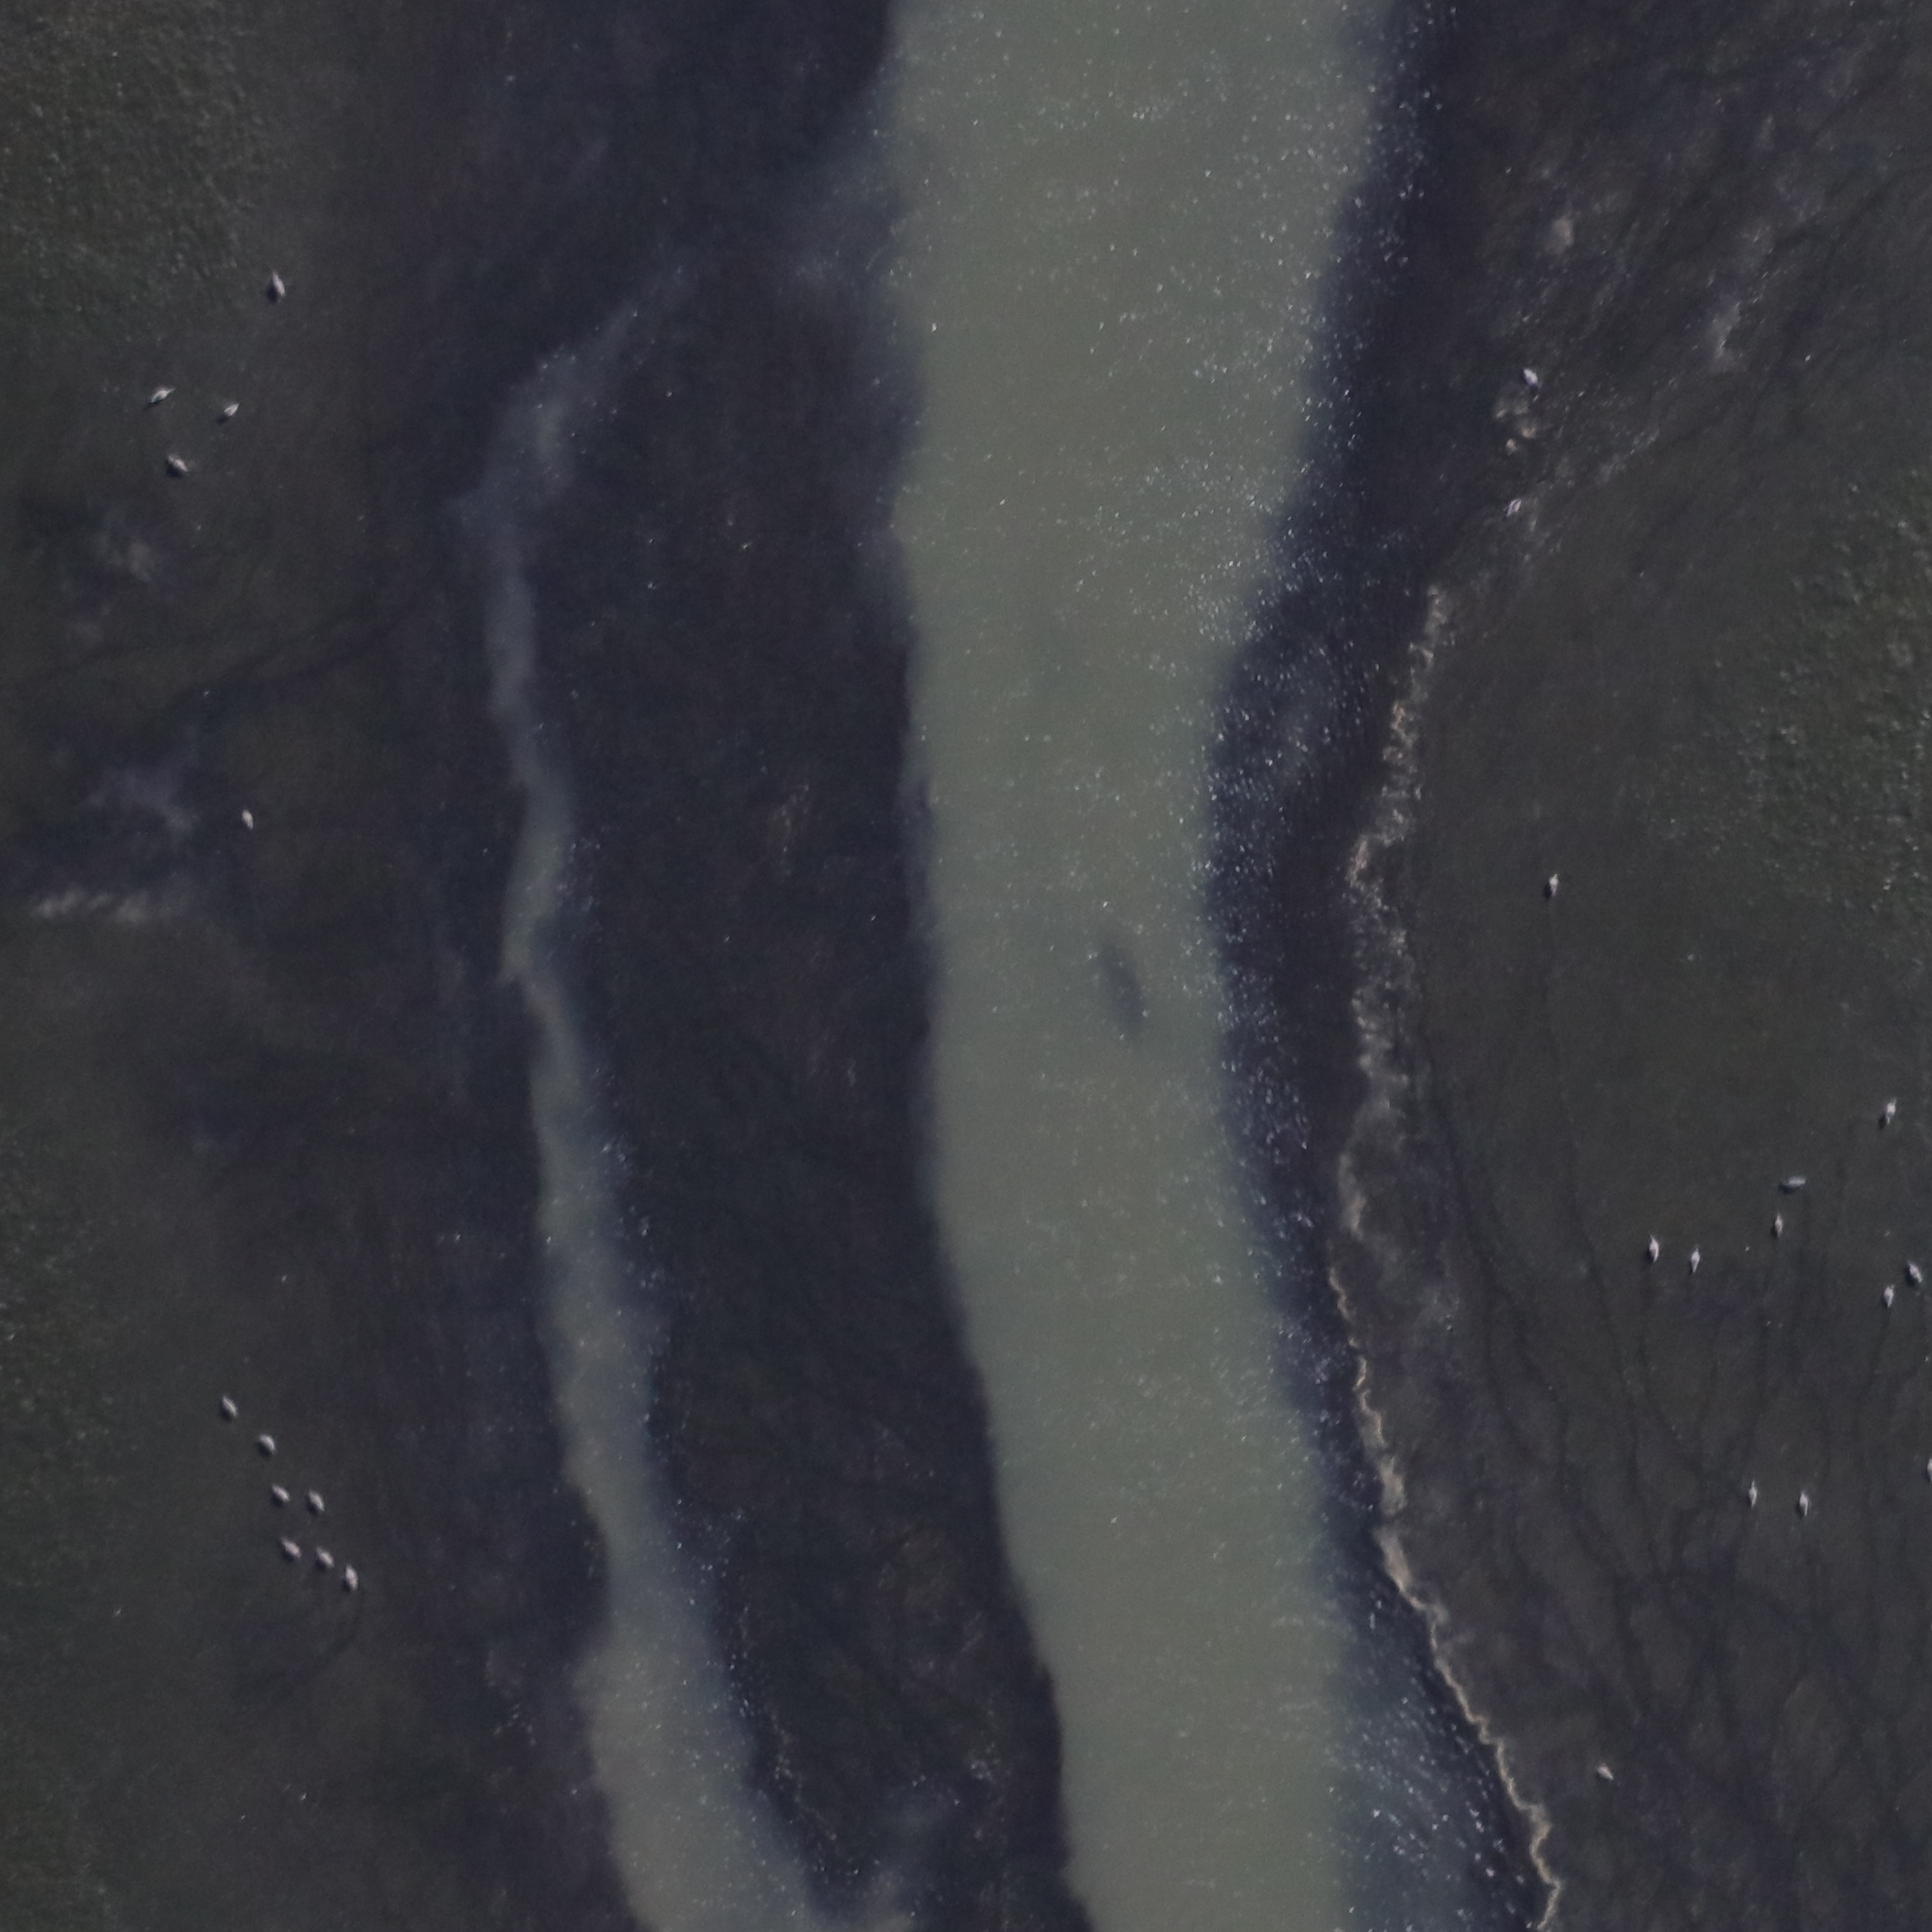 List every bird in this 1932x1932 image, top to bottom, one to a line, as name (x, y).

other bird (278, 286)
other bird (1531, 379)
other bird (161, 395)
other bird (231, 409)
other bird (181, 465)
other bird (1513, 508)
other bird (247, 819)
other bird (1553, 885)
other bird (1891, 1107)
other bird (1795, 1179)
other bird (1778, 1224)
other bird (1654, 1247)
other bird (1694, 1264)
other bird (1914, 1272)
other bird (1888, 1296)
Canada goose (229, 1409)
Canada goose (268, 1444)
other bird (1930, 1468)
Canada goose (280, 1492)
other bird (1750, 1495)
Canada goose (318, 1502)
other bird (1805, 1505)
Canada goose (294, 1548)
Canada goose (326, 1560)
Canada goose (352, 1576)
other bird (1605, 1773)